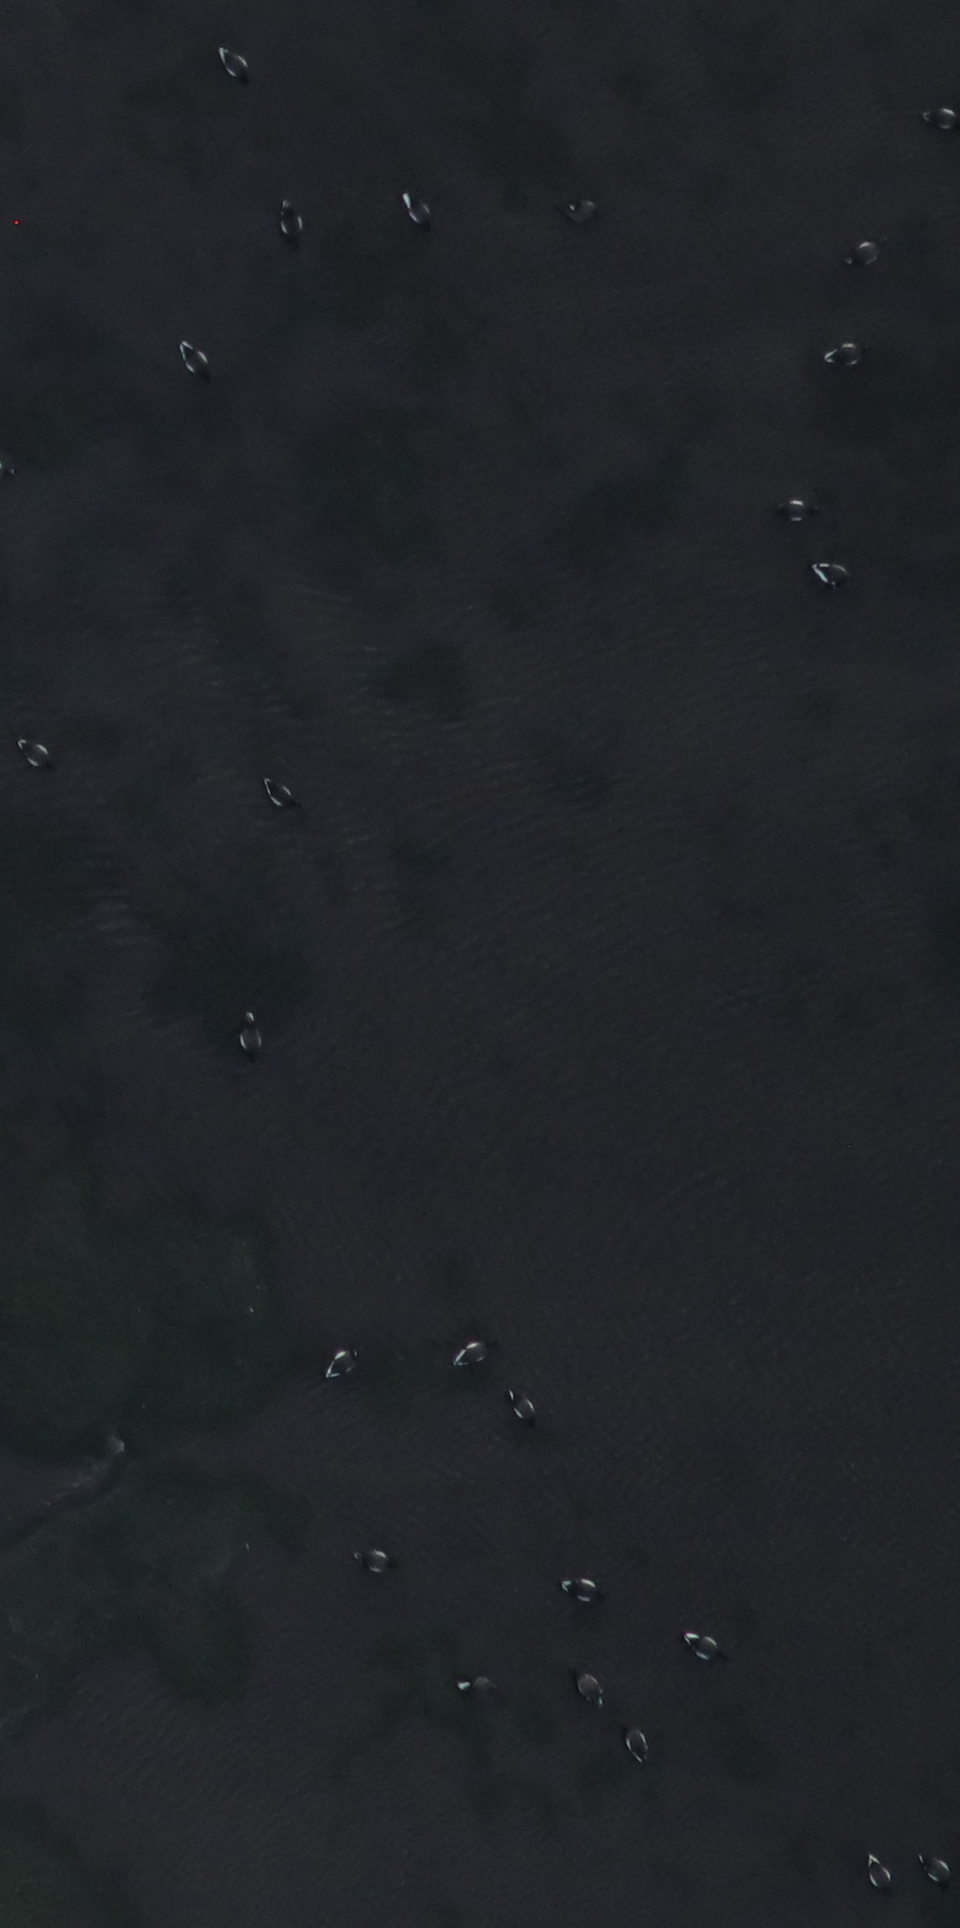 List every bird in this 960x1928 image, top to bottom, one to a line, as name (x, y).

brant (233, 64)
brant (939, 117)
brant (415, 211)
brant (582, 211)
brant (291, 222)
brant (867, 253)
brant (846, 353)
brant (194, 358)
brant (796, 511)
brant (830, 574)
brant (35, 753)
brant (279, 794)
brant (250, 1038)
brant (473, 1352)
brant (342, 1364)
brant (522, 1407)
brant (375, 1561)
brant (584, 1590)
brant (704, 1647)
brant (474, 1684)
brant (588, 1687)
brant (635, 1745)
brant (939, 1867)
brant (879, 1874)